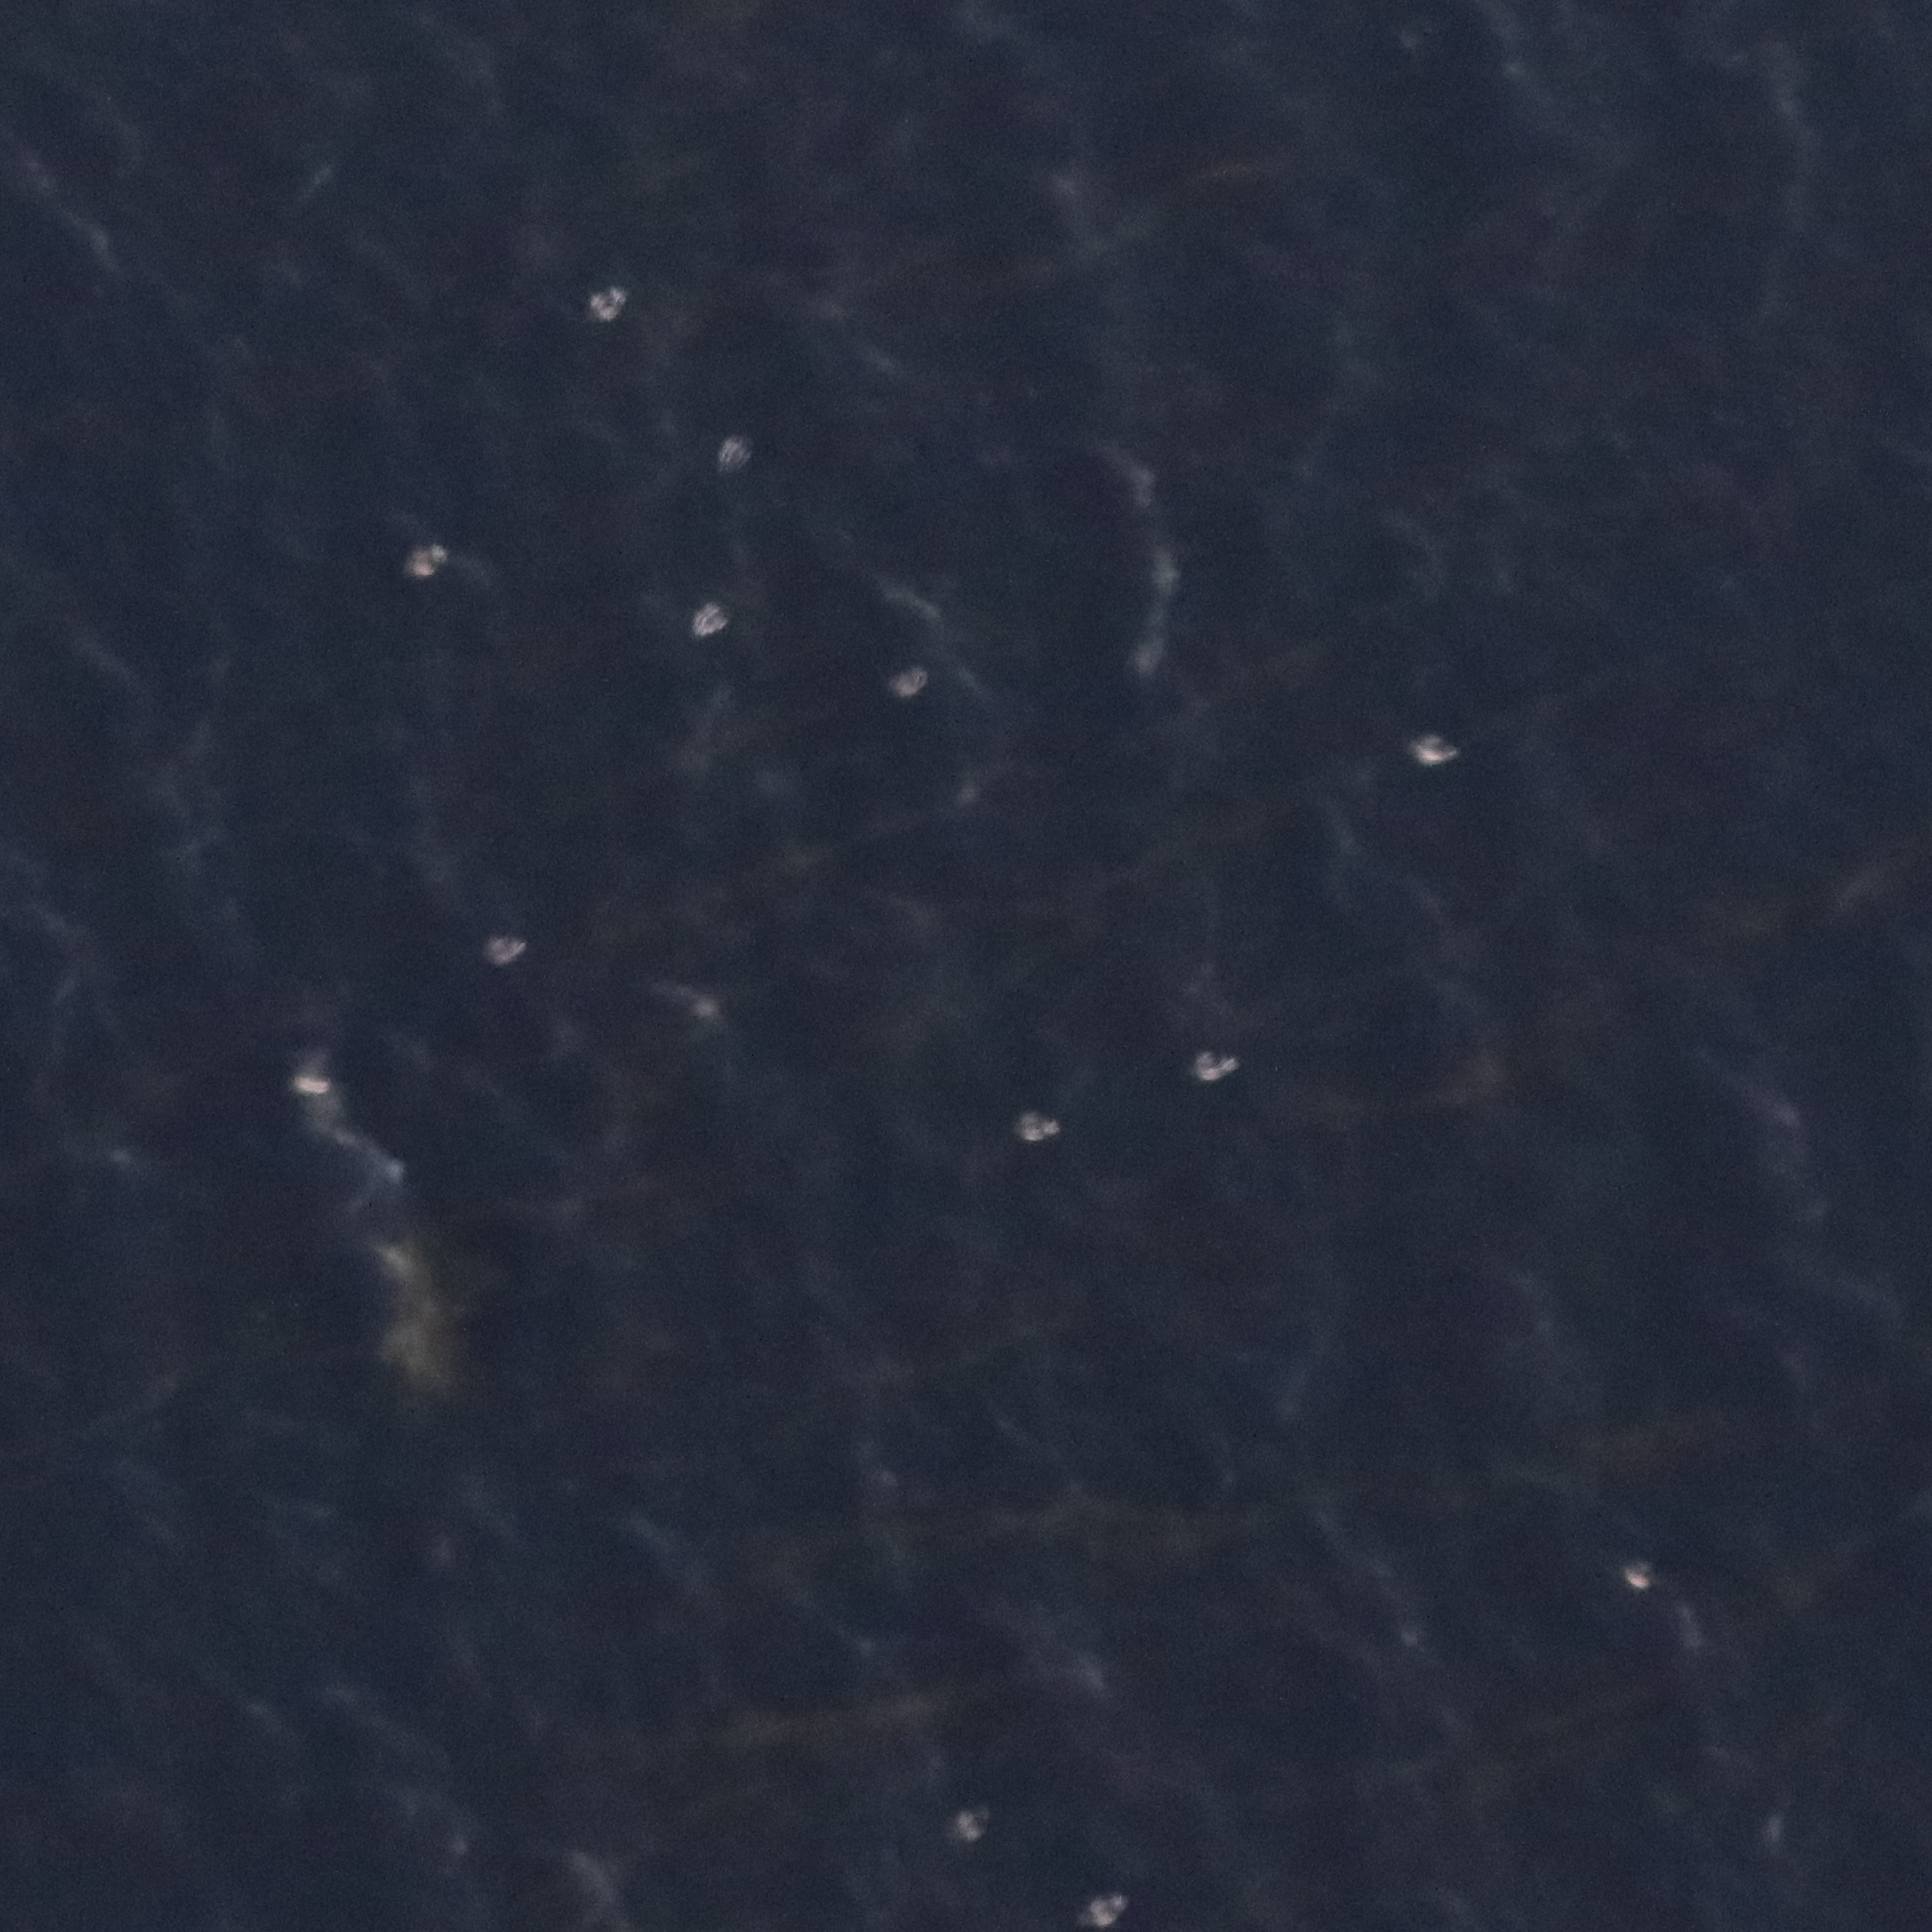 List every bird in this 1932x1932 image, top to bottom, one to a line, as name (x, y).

brant (605, 305)
brant (733, 452)
brant (423, 558)
brant (714, 624)
brant (906, 684)
brant (1433, 749)
brant (503, 951)
brant (1211, 1068)
brant (313, 1083)
brant (1034, 1128)
brant (1640, 1575)
brant (973, 1827)
brant (1103, 1911)